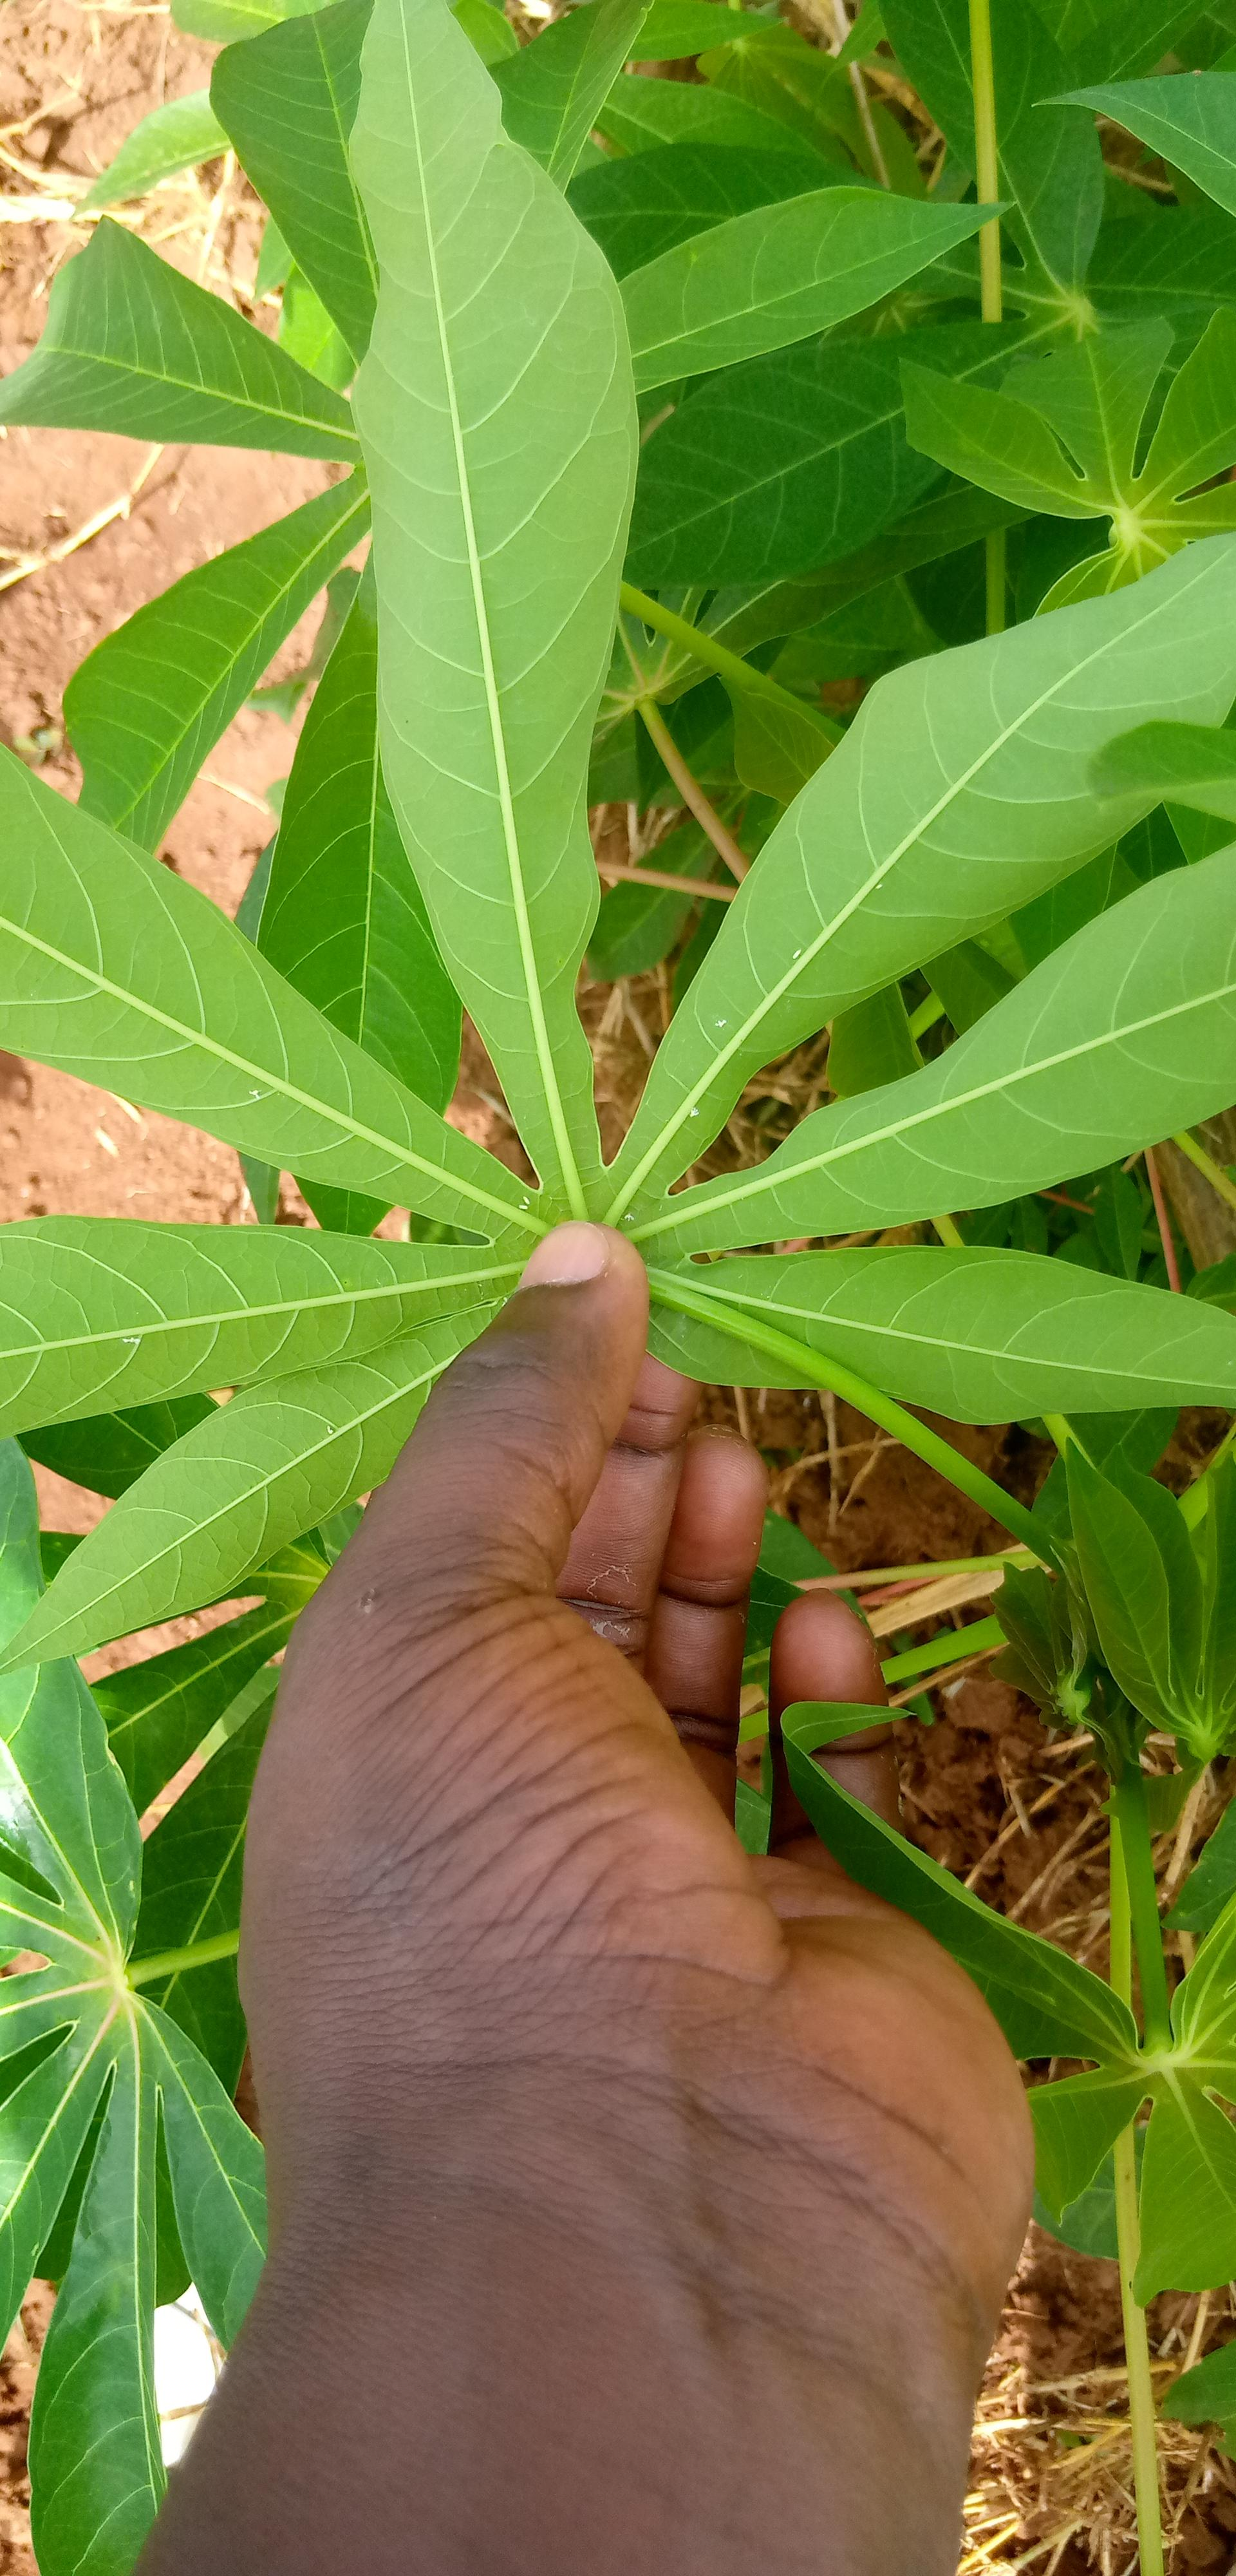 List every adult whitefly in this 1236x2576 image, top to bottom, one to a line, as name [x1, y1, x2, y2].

whitefly [791, 947, 802, 961]
whitefly [713, 1017, 728, 1029]
whitefly [247, 1085, 260, 1101]
whitefly [688, 1105, 702, 1118]
whitefly [520, 1195, 532, 1207]
whitefly [518, 1204, 528, 1211]
whitefly [623, 1211, 635, 1223]
whitefly [120, 1336, 140, 1345]
whitefly [324, 1423, 337, 1436]